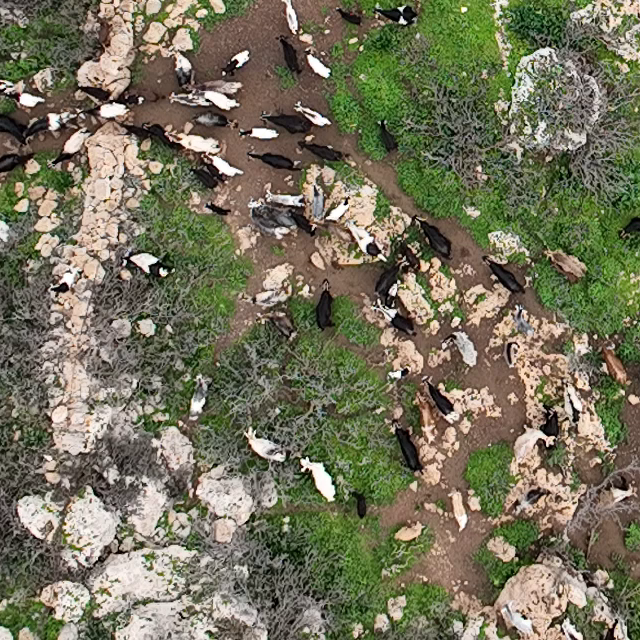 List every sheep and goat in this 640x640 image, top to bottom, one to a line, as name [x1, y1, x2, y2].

goat [280, 0, 300, 35]
goat [372, 4, 417, 25]
goat [334, 6, 362, 24]
goat [98, 16, 111, 46]
goat [275, 37, 301, 75]
goat [167, 46, 193, 85]
goat [303, 47, 331, 80]
goat [222, 49, 252, 76]
goat [0, 76, 15, 94]
goat [182, 82, 242, 91]
goat [76, 87, 111, 101]
goat [191, 89, 241, 111]
goat [168, 92, 211, 107]
goat [4, 93, 46, 107]
goat [293, 101, 334, 128]
goat [73, 103, 129, 118]
goat [258, 110, 313, 134]
goat [26, 112, 70, 139]
goat [193, 114, 239, 130]
goat [0, 115, 34, 150]
goat [377, 119, 400, 151]
goat [140, 122, 185, 148]
goat [121, 125, 149, 140]
goat [239, 127, 279, 140]
goat [46, 128, 93, 169]
goat [166, 133, 222, 153]
goat [297, 140, 350, 161]
goat [246, 149, 301, 172]
goat [0, 151, 36, 179]
goat [201, 154, 245, 176]
goat [188, 165, 217, 187]
goat [310, 182, 321, 214]
goat [265, 191, 307, 207]
goat [324, 196, 350, 222]
goat [247, 198, 287, 237]
goat [206, 202, 231, 215]
goat [269, 205, 297, 229]
goat [288, 208, 317, 236]
goat [412, 216, 455, 260]
goat [618, 216, 639, 239]
goat [343, 222, 387, 261]
goat [397, 237, 419, 270]
goat [544, 248, 588, 276]
goat [117, 251, 177, 277]
goat [479, 255, 524, 294]
goat [370, 256, 407, 296]
goat [48, 264, 81, 298]
goat [317, 278, 337, 330]
goat [236, 282, 292, 308]
goat [384, 282, 399, 308]
goat [371, 298, 417, 337]
goat [512, 304, 535, 339]
goat [255, 312, 297, 338]
goat [438, 331, 478, 367]
goat [502, 338, 521, 369]
goat [597, 347, 628, 385]
goat [387, 367, 411, 380]
goat [189, 373, 210, 422]
goat [421, 376, 459, 423]
goat [562, 379, 582, 428]
goat [413, 391, 437, 442]
goat [542, 404, 559, 438]
goat [390, 418, 425, 474]
goat [243, 426, 287, 462]
goat [513, 426, 557, 461]
goat [299, 457, 338, 502]
goat [592, 484, 635, 513]
goat [510, 487, 552, 516]
goat [448, 488, 468, 531]
goat [349, 492, 366, 519]
goat [395, 522, 425, 540]
goat [500, 603, 537, 635]
goat [558, 618, 583, 639]